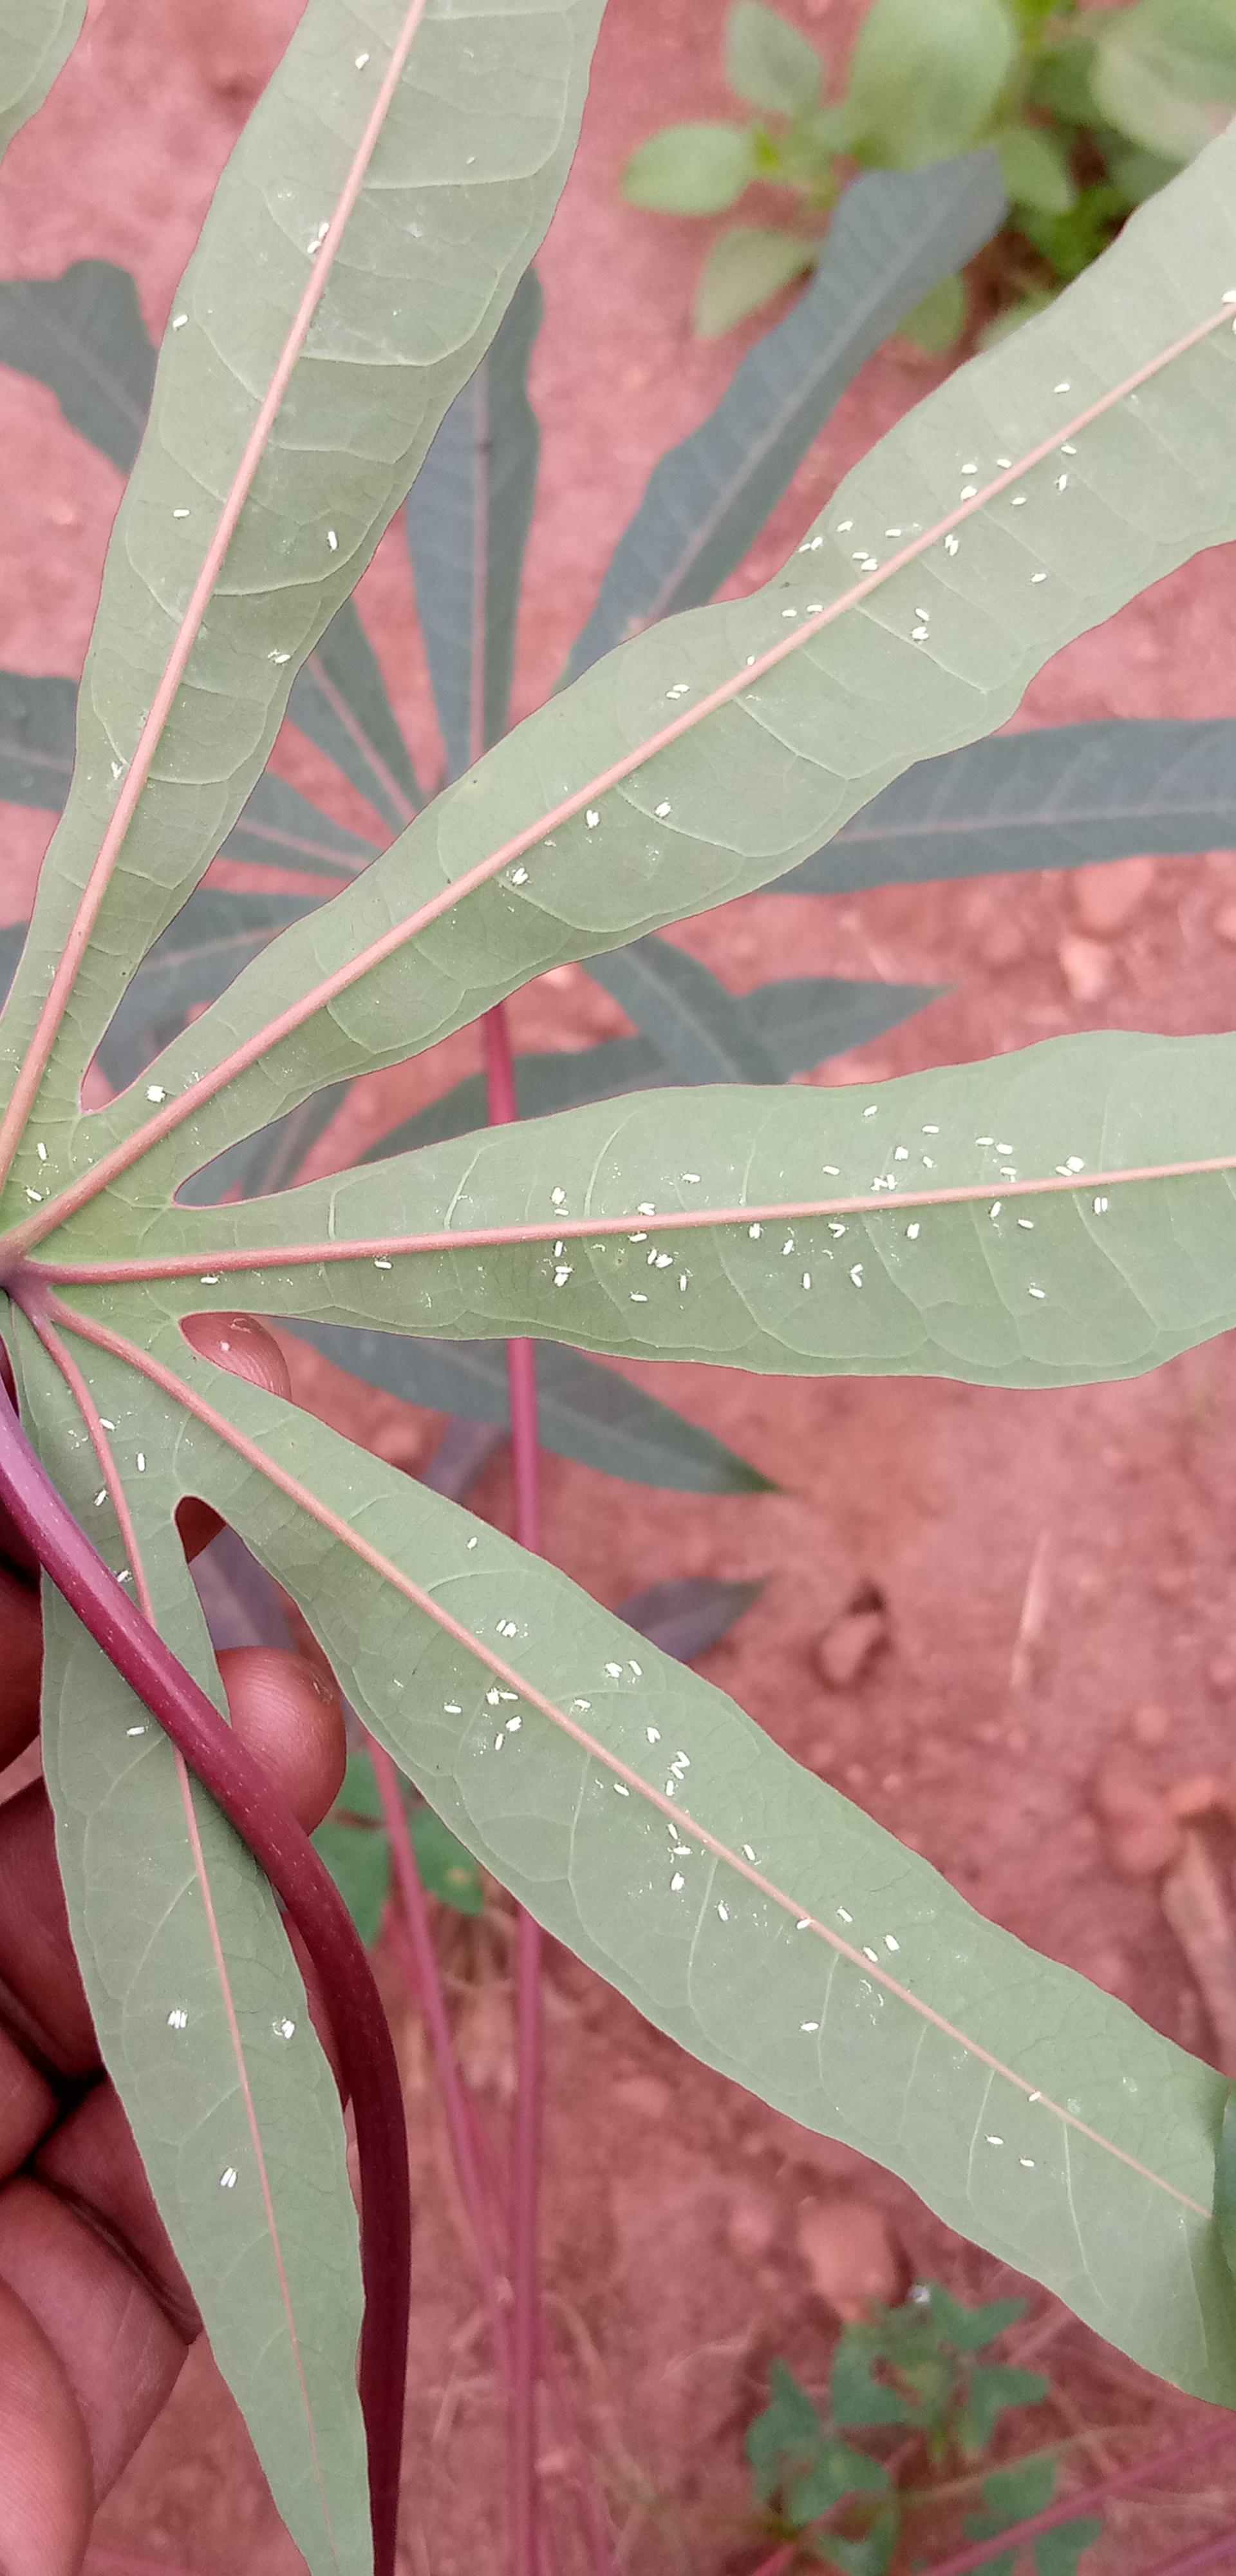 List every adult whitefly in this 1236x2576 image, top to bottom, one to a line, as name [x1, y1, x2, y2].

whitefly [342, 42, 379, 86]
whitefly [294, 218, 341, 265]
whitefly [302, 218, 337, 262]
whitefly [1209, 270, 1236, 310]
whitefly [159, 304, 203, 341]
whitefly [1036, 368, 1067, 399]
whitefly [1052, 434, 1087, 462]
whitefly [997, 451, 1033, 478]
whitefly [953, 453, 990, 483]
whitefly [1046, 470, 1083, 507]
whitefly [948, 473, 982, 511]
whitefly [1007, 483, 1034, 522]
whitefly [160, 496, 203, 532]
whitefly [825, 509, 860, 540]
whitefly [885, 518, 915, 543]
whitefly [791, 521, 836, 558]
whitefly [933, 522, 972, 563]
whitefly [932, 526, 968, 564]
whitefly [312, 532, 342, 560]
whitefly [841, 542, 888, 582]
whitefly [848, 545, 884, 578]
whitefly [1022, 557, 1054, 592]
whitefly [804, 592, 832, 620]
whitefly [906, 594, 939, 627]
whitefly [771, 602, 799, 629]
whitefly [892, 616, 934, 657]
whitefly [740, 643, 769, 677]
whitefly [258, 644, 316, 681]
whitefly [650, 665, 695, 704]
whitefly [649, 674, 697, 710]
whitefly [92, 756, 129, 781]
whitefly [642, 790, 670, 824]
whitefly [569, 802, 603, 836]
whitefly [501, 865, 534, 887]
whitefly [133, 1075, 174, 1116]
whitefly [136, 1081, 176, 1113]
whitefly [861, 1095, 884, 1127]
whitefly [913, 1114, 941, 1141]
whitefly [964, 1124, 997, 1158]
whitefly [15, 1132, 64, 1170]
whitefly [993, 1133, 1041, 1169]
whitefly [883, 1134, 913, 1168]
whitefly [912, 1145, 944, 1182]
whitefly [1053, 1150, 1087, 1183]
whitefly [671, 1155, 697, 1193]
whitefly [810, 1158, 843, 1186]
whitefly [1046, 1158, 1076, 1186]
whitefly [993, 1160, 1027, 1184]
whitefly [859, 1164, 897, 1198]
whitefly [872, 1166, 898, 1201]
whitefly [4, 1173, 54, 1209]
whitefly [543, 1179, 582, 1211]
whitefly [1081, 1186, 1114, 1221]
whitefly [985, 1189, 1007, 1225]
whitefly [1085, 1190, 1114, 1215]
whitefly [539, 1196, 580, 1228]
whitefly [631, 1200, 664, 1236]
whitefly [825, 1207, 857, 1246]
whitefly [894, 1207, 929, 1249]
whitefly [738, 1213, 767, 1251]
whitefly [1003, 1213, 1038, 1240]
whitefly [817, 1214, 859, 1249]
whitefly [619, 1218, 646, 1250]
whitefly [775, 1232, 799, 1264]
whitefly [541, 1236, 569, 1260]
whitefly [632, 1236, 679, 1278]
whitefly [638, 1238, 674, 1274]
whitefly [358, 1247, 406, 1289]
whitefly [537, 1258, 577, 1291]
whitefly [841, 1260, 877, 1298]
whitefly [541, 1262, 580, 1293]
whitefly [832, 1262, 868, 1291]
whitefly [189, 1264, 232, 1301]
whitefly [791, 1265, 818, 1295]
whitefly [667, 1267, 700, 1299]
whitefly [607, 1278, 651, 1311]
whitefly [1024, 1280, 1051, 1303]
whitefly [82, 1406, 126, 1435]
whitefly [123, 1444, 153, 1477]
whitefly [74, 1474, 117, 1520]
whitefly [463, 1530, 495, 1557]
whitefly [111, 1550, 148, 1587]
whitefly [488, 1611, 537, 1647]
whitefly [485, 1617, 537, 1663]
whitefly [600, 1651, 628, 1697]
whitefly [617, 1659, 651, 1689]
whitefly [589, 1663, 628, 1692]
whitefly [474, 1672, 509, 1711]
whitefly [494, 1690, 529, 1712]
whitefly [568, 1692, 594, 1722]
whitefly [428, 1697, 469, 1721]
whitefly [492, 1705, 529, 1738]
whitefly [117, 1718, 155, 1747]
whitefly [635, 1718, 662, 1746]
whitefly [626, 1719, 667, 1753]
whitefly [478, 1726, 518, 1765]
whitefly [664, 1743, 702, 1781]
whitefly [655, 1752, 699, 1782]
whitefly [606, 1771, 639, 1804]
whitefly [655, 1774, 692, 1814]
whitefly [664, 1817, 691, 1837]
whitefly [646, 1824, 707, 1861]
whitefly [729, 1838, 761, 1865]
whitefly [653, 1866, 694, 1900]
whitefly [838, 1895, 861, 1932]
whitefly [704, 1899, 751, 1927]
whitefly [789, 1914, 818, 1938]
whitefly [880, 1929, 908, 1962]
whitefly [860, 1940, 899, 1977]
whitefly [153, 2003, 190, 2033]
whitefly [152, 2005, 192, 2030]
whitefly [276, 2012, 312, 2041]
whitefly [779, 2012, 825, 2041]
whitefly [1003, 2076, 1045, 2110]
whitefly [957, 2117, 1021, 2160]
whitefly [1009, 2150, 1042, 2180]
whitefly [208, 2160, 252, 2199]